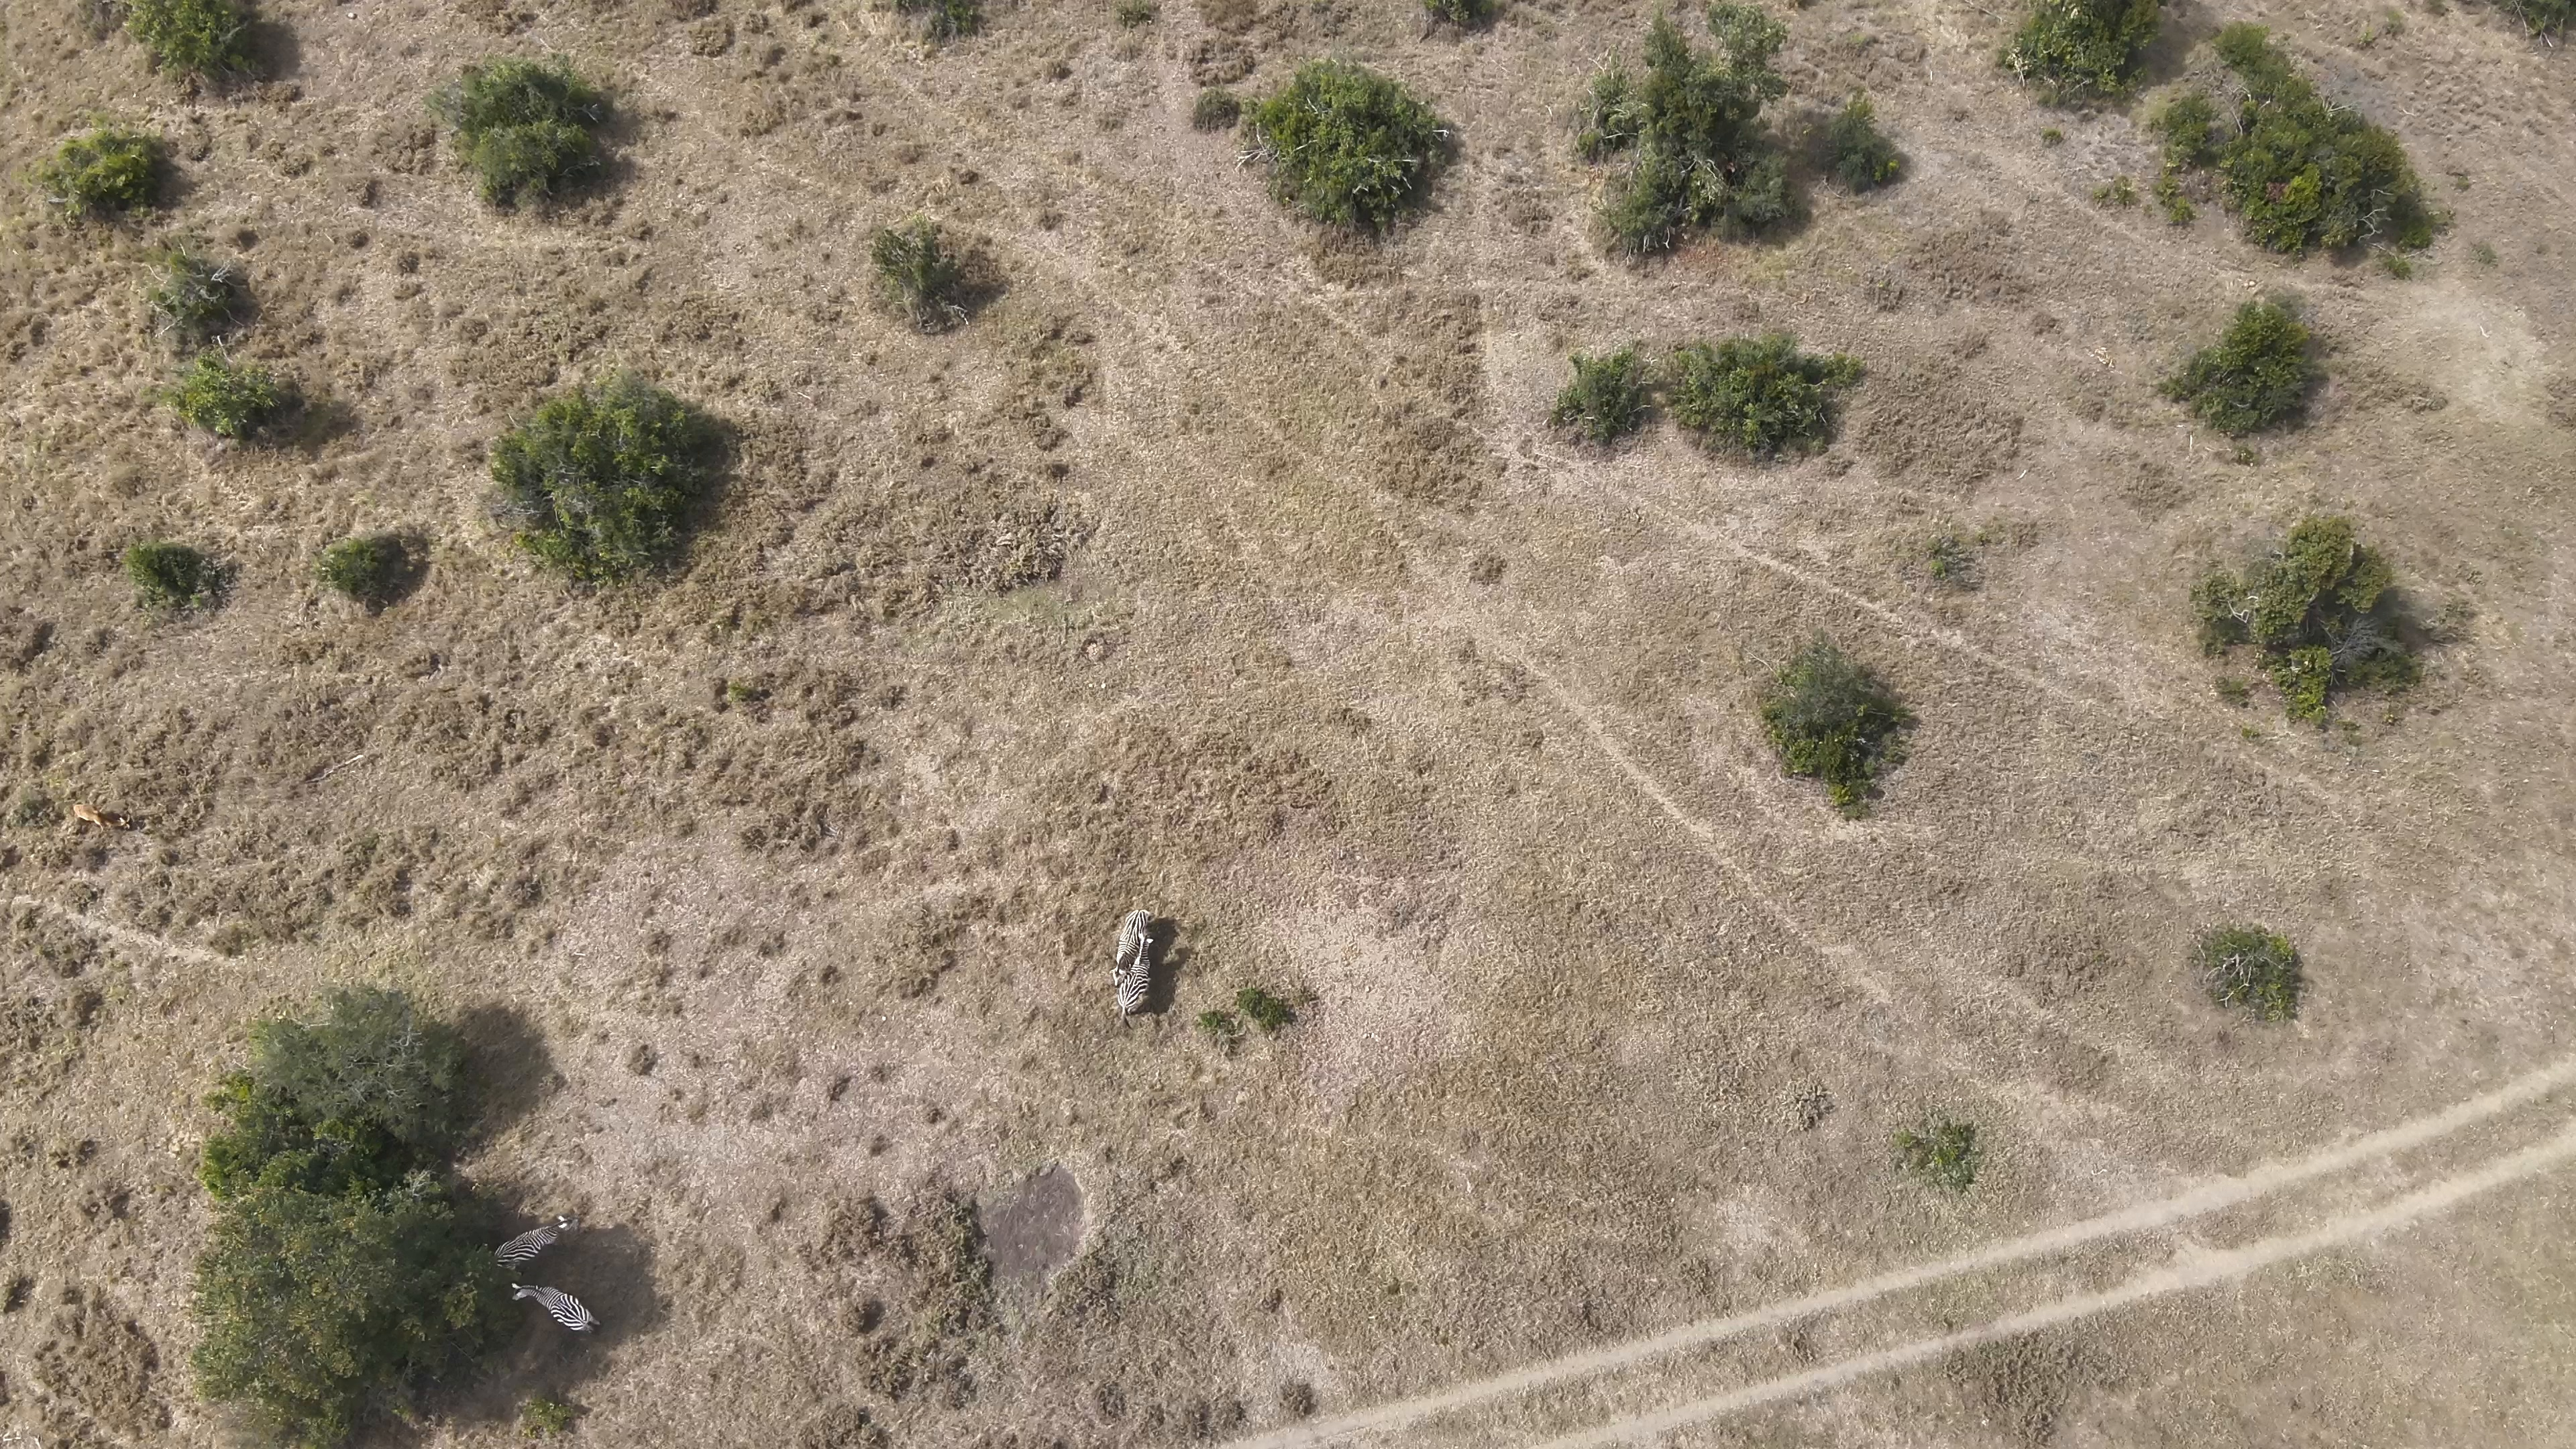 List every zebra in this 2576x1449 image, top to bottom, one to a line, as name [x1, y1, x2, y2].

zebra [1112, 913, 1149, 972]
zebra [1114, 952, 1152, 1012]
zebra [500, 1224, 557, 1264]
zebra [512, 1277, 596, 1337]